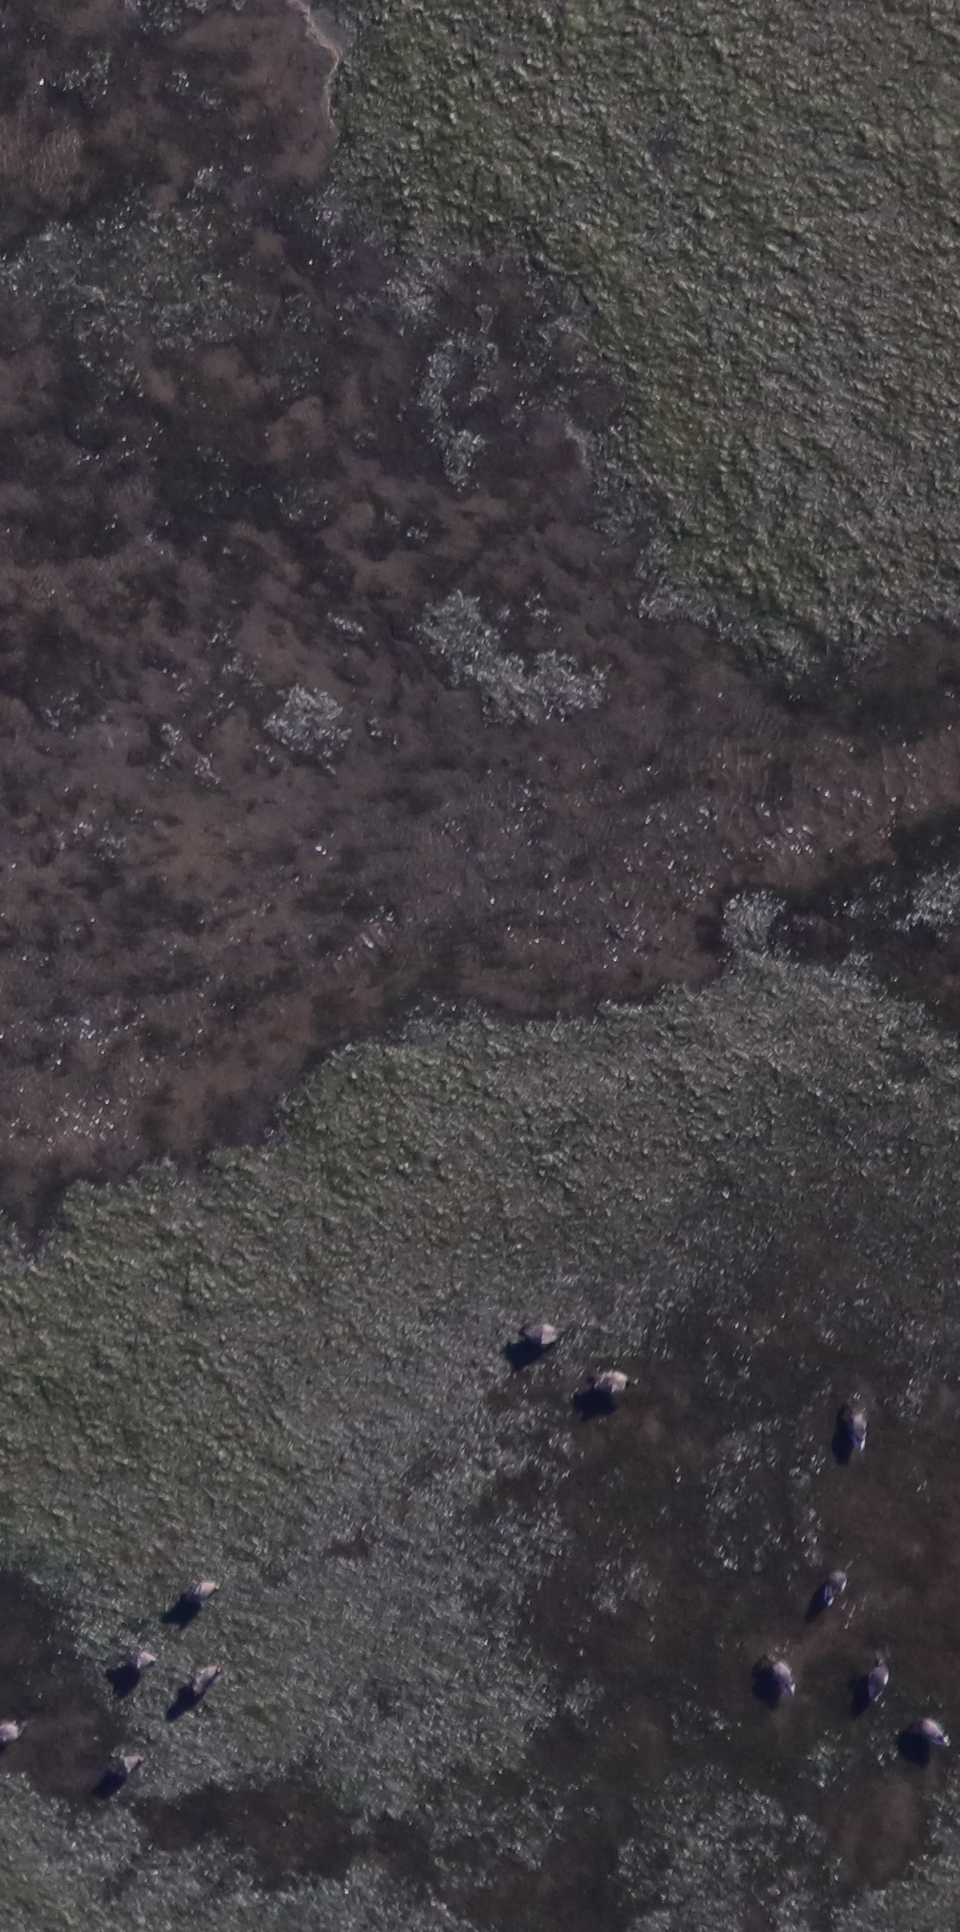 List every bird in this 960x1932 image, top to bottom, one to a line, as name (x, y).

Canada goose (549, 1334)
Canada goose (613, 1381)
brant (860, 1426)
Canada goose (203, 1586)
brant (834, 1586)
Canada goose (136, 1662)
brant (779, 1677)
Canada goose (204, 1680)
brant (883, 1681)
Canada goose (1, 1729)
brant (928, 1730)
Canada goose (128, 1765)